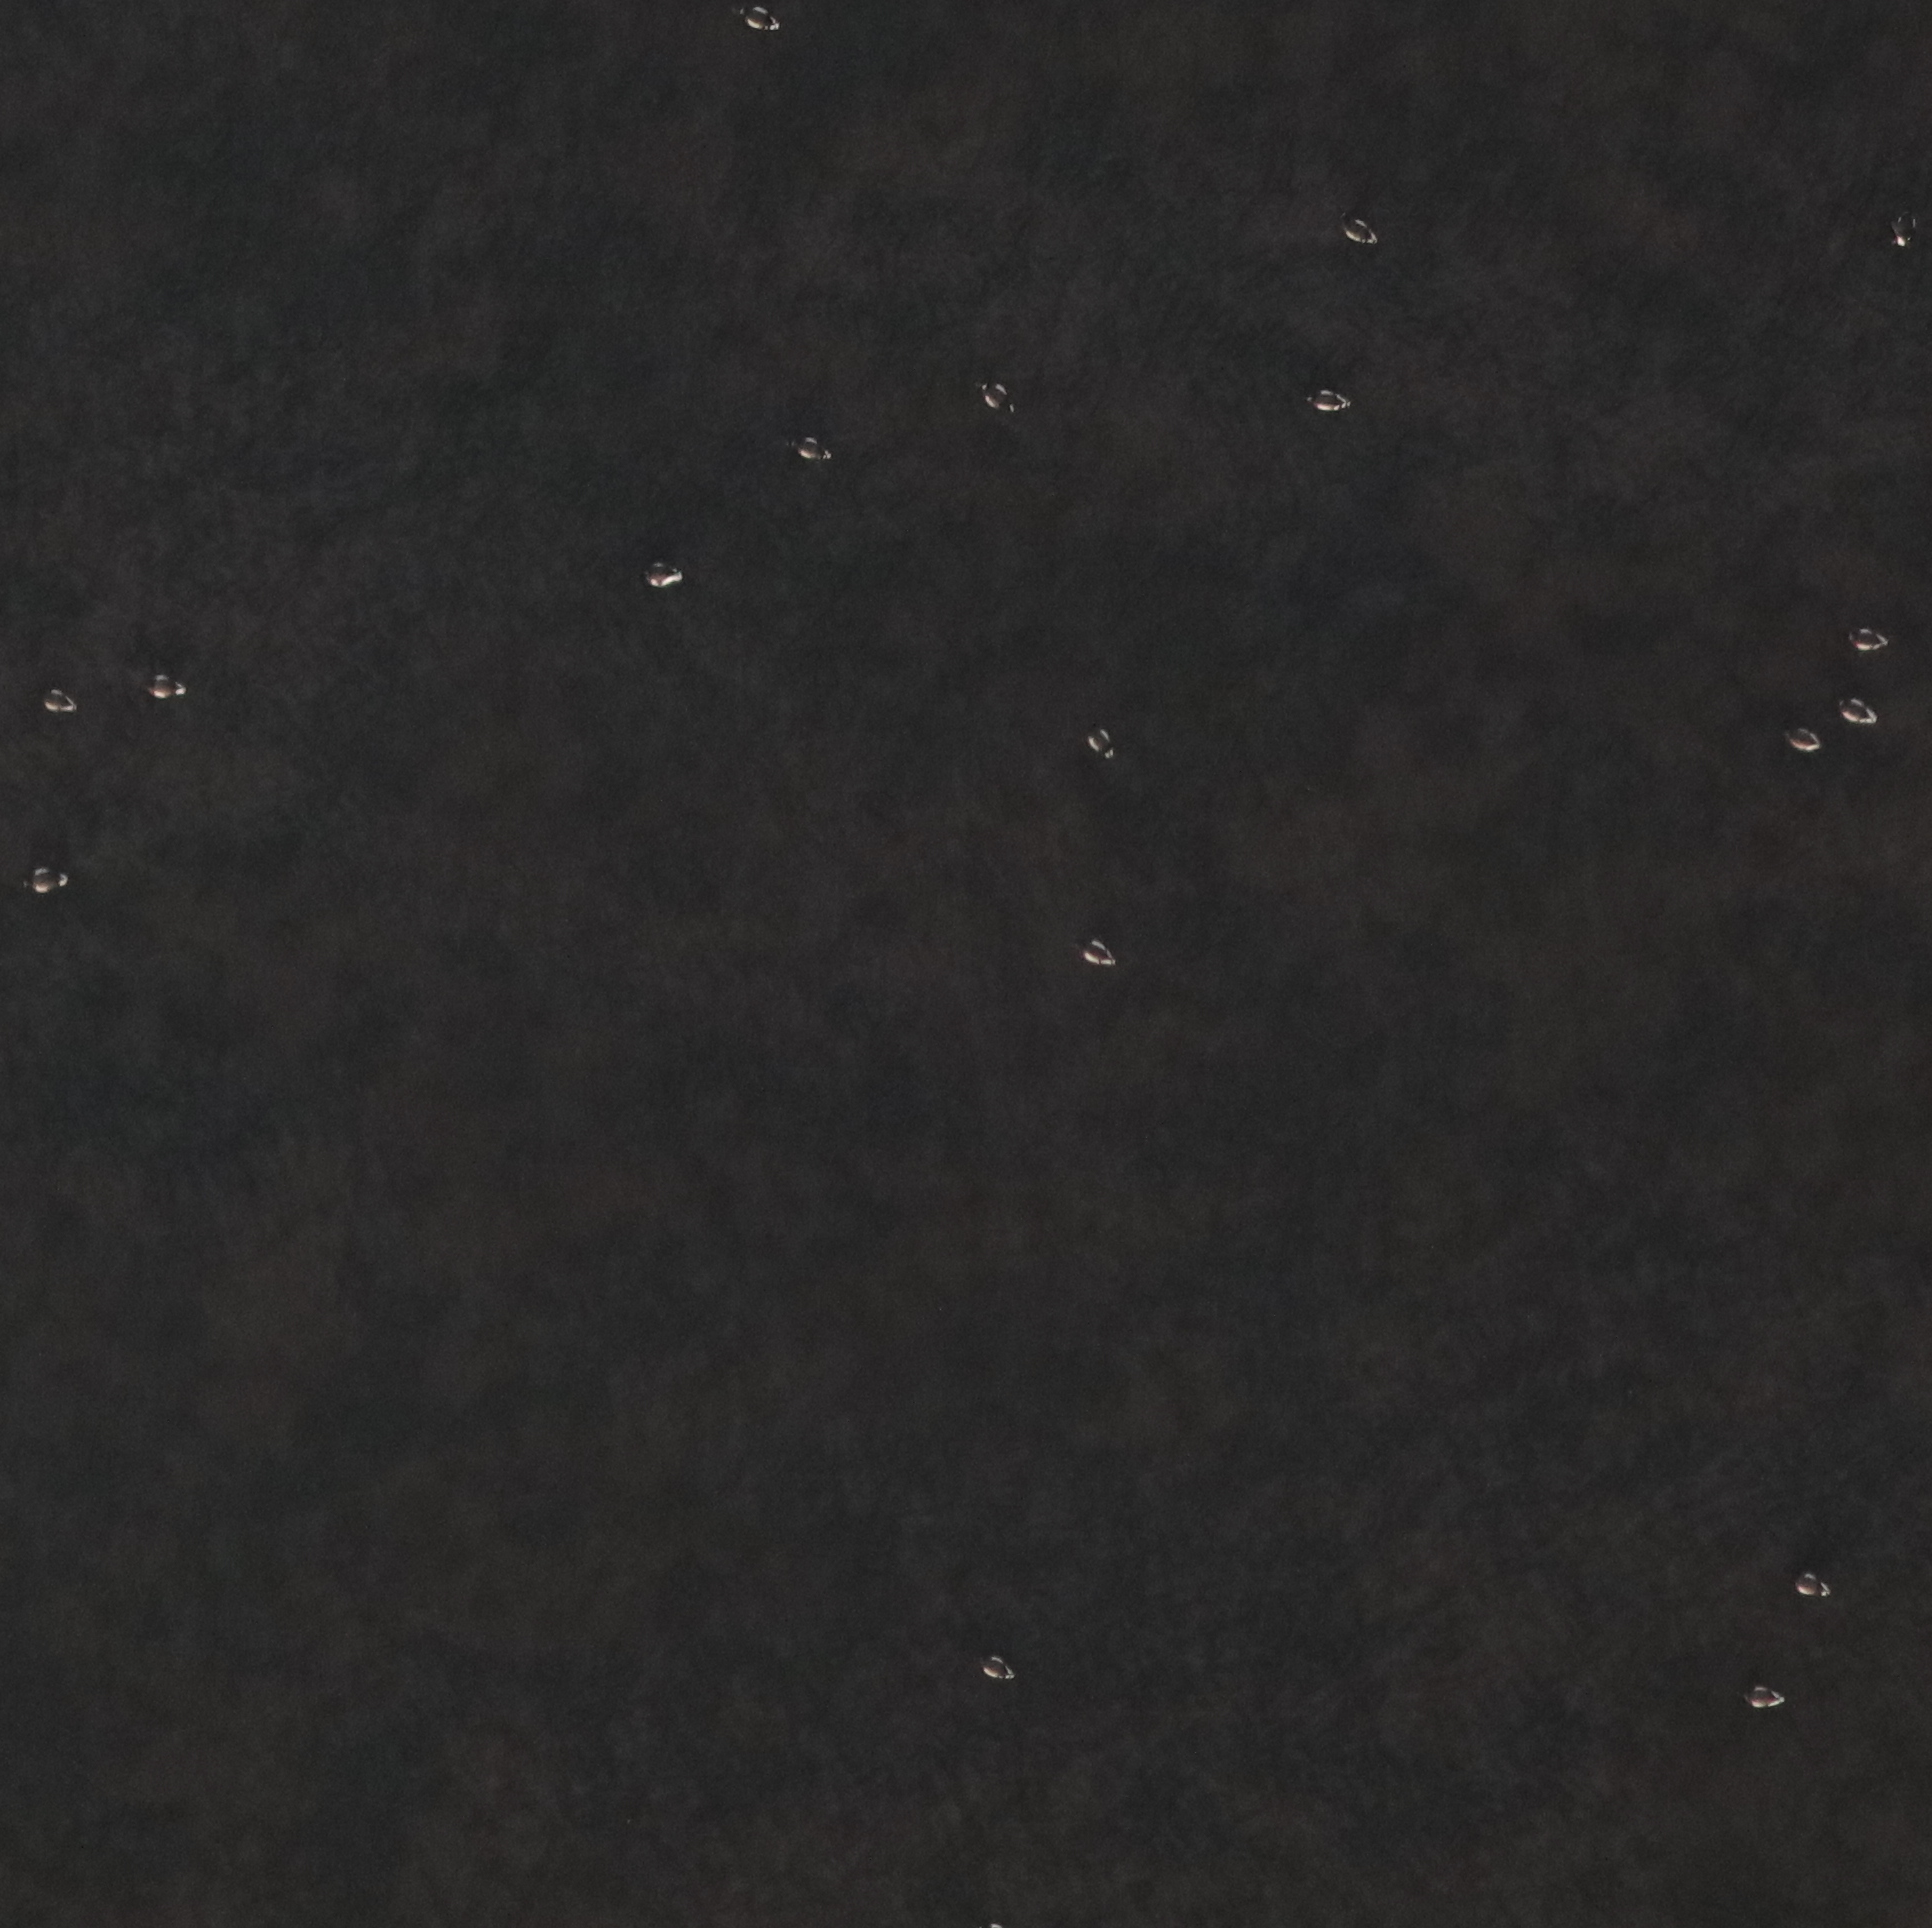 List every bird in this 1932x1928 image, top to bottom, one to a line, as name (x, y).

brant (757, 19)
brant (1900, 229)
brant (1358, 231)
brant (997, 398)
brant (1328, 400)
brant (811, 450)
brant (661, 575)
brant (1868, 640)
brant (163, 687)
brant (57, 701)
brant (1855, 712)
brant (1802, 739)
brant (1102, 743)
brant (44, 880)
brant (1097, 953)
brant (1809, 1584)
brant (998, 1668)
brant (1763, 1696)